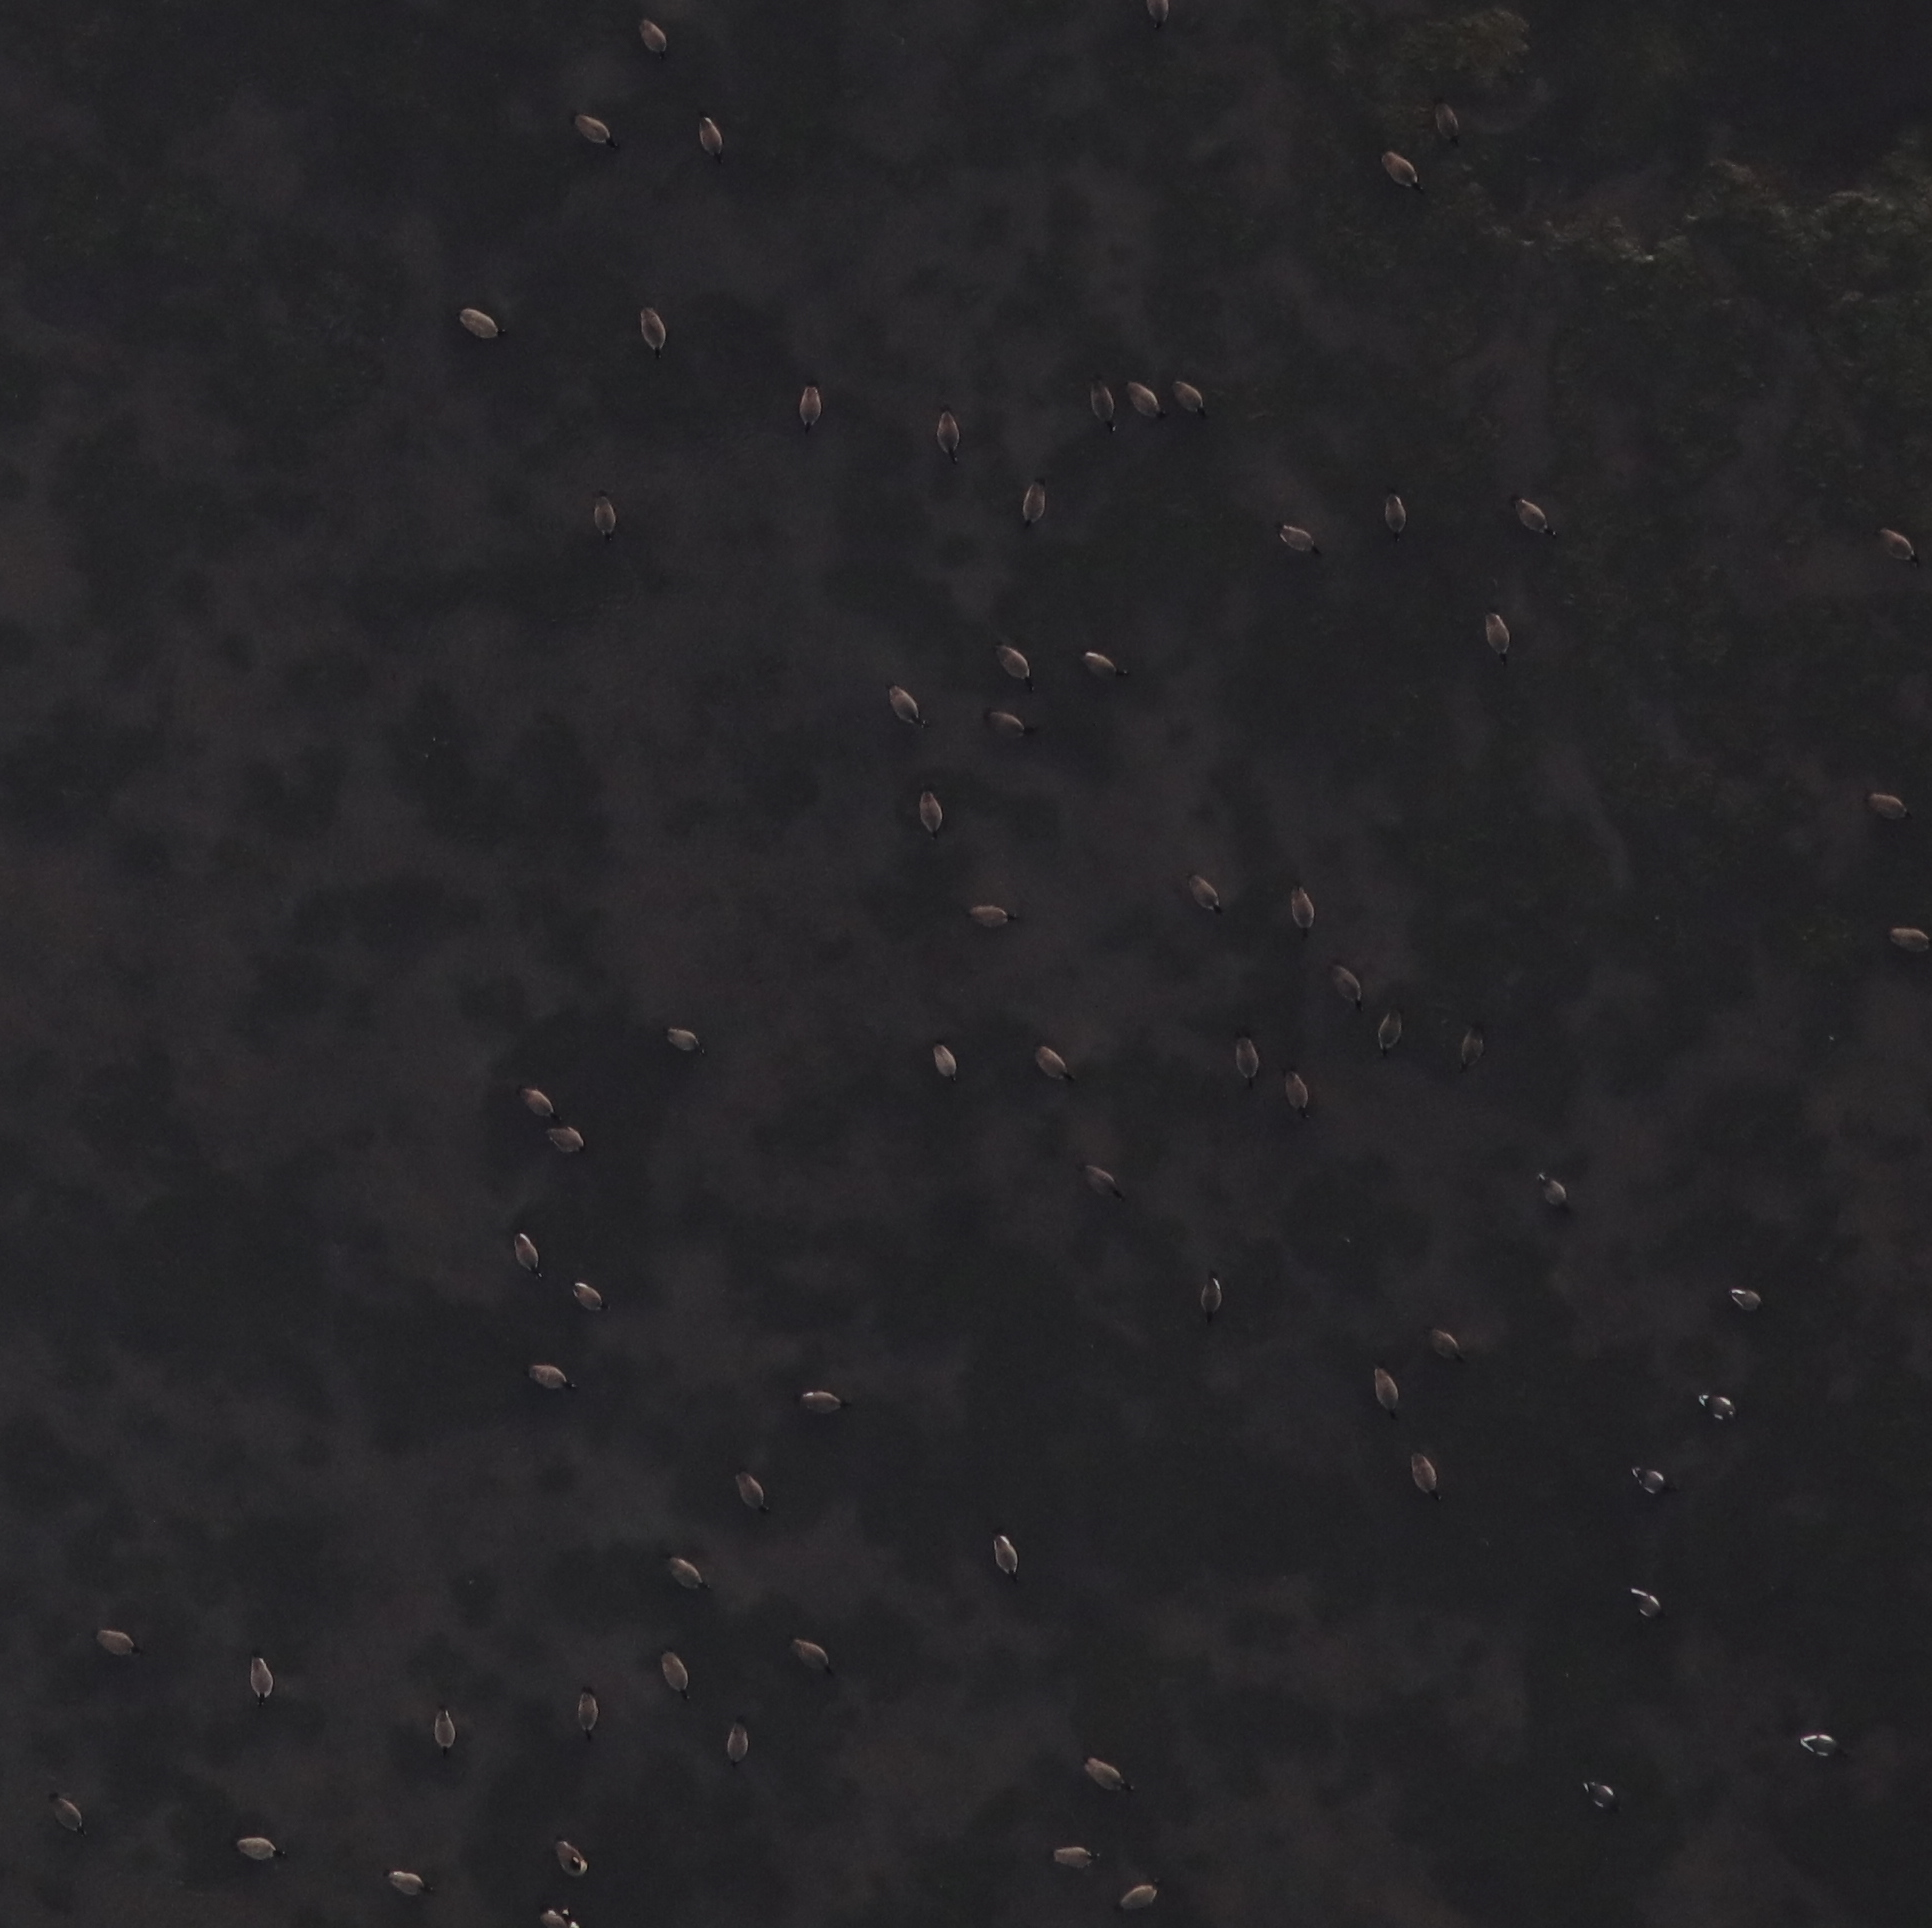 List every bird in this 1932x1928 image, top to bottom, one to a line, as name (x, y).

Canada goose (1155, 3)
Canada goose (655, 41)
Canada goose (1445, 120)
Canada goose (593, 129)
Canada goose (710, 136)
Canada goose (1399, 169)
Canada goose (478, 325)
Canada goose (653, 329)
Canada goose (1143, 398)
Canada goose (1185, 398)
Canada goose (1108, 401)
Canada goose (812, 405)
Canada goose (948, 431)
Canada goose (1035, 503)
Canada goose (606, 517)
Canada goose (1394, 517)
Canada goose (1531, 517)
Canada goose (1297, 541)
Canada goose (1898, 544)
Canada goose (1498, 633)
Canada goose (1015, 662)
Canada goose (1096, 663)
Canada goose (904, 701)
Canada goose (1008, 728)
Canada goose (1886, 806)
Canada goose (931, 811)
Canada goose (1202, 892)
Canada goose (1299, 908)
Canada goose (989, 914)
Canada goose (1910, 938)
Canada goose (1345, 984)
Canada goose (1389, 1029)
Canada goose (684, 1041)
Canada goose (1471, 1049)
Canada goose (1248, 1056)
Canada goose (944, 1063)
Canada goose (1053, 1063)
Canada goose (1297, 1091)
Canada goose (536, 1102)
Canada goose (565, 1138)
Canada goose (1103, 1180)
Canada goose (1553, 1189)
Canada goose (530, 1257)
Canada goose (589, 1299)
brant (1749, 1299)
Canada goose (1212, 1300)
Canada goose (1441, 1340)
Canada goose (548, 1377)
Canada goose (1386, 1388)
Canada goose (823, 1405)
brant (1717, 1408)
Canada goose (1421, 1474)
brant (1651, 1479)
Canada goose (751, 1491)
Canada goose (1006, 1558)
Canada goose (684, 1570)
brant (1645, 1603)
Canada goose (115, 1643)
Canada goose (812, 1654)
Canada goose (676, 1672)
Canada goose (263, 1679)
Canada goose (589, 1712)
Canada goose (444, 1729)
Canada goose (738, 1743)
brant (1819, 1744)
Canada goose (1105, 1773)
brant (1600, 1796)
Canada goose (65, 1813)
Canada goose (257, 1848)
Canada goose (1075, 1855)
Canada goose (570, 1861)
Canada goose (406, 1883)
Canada goose (1140, 1901)
Canada goose (557, 1920)